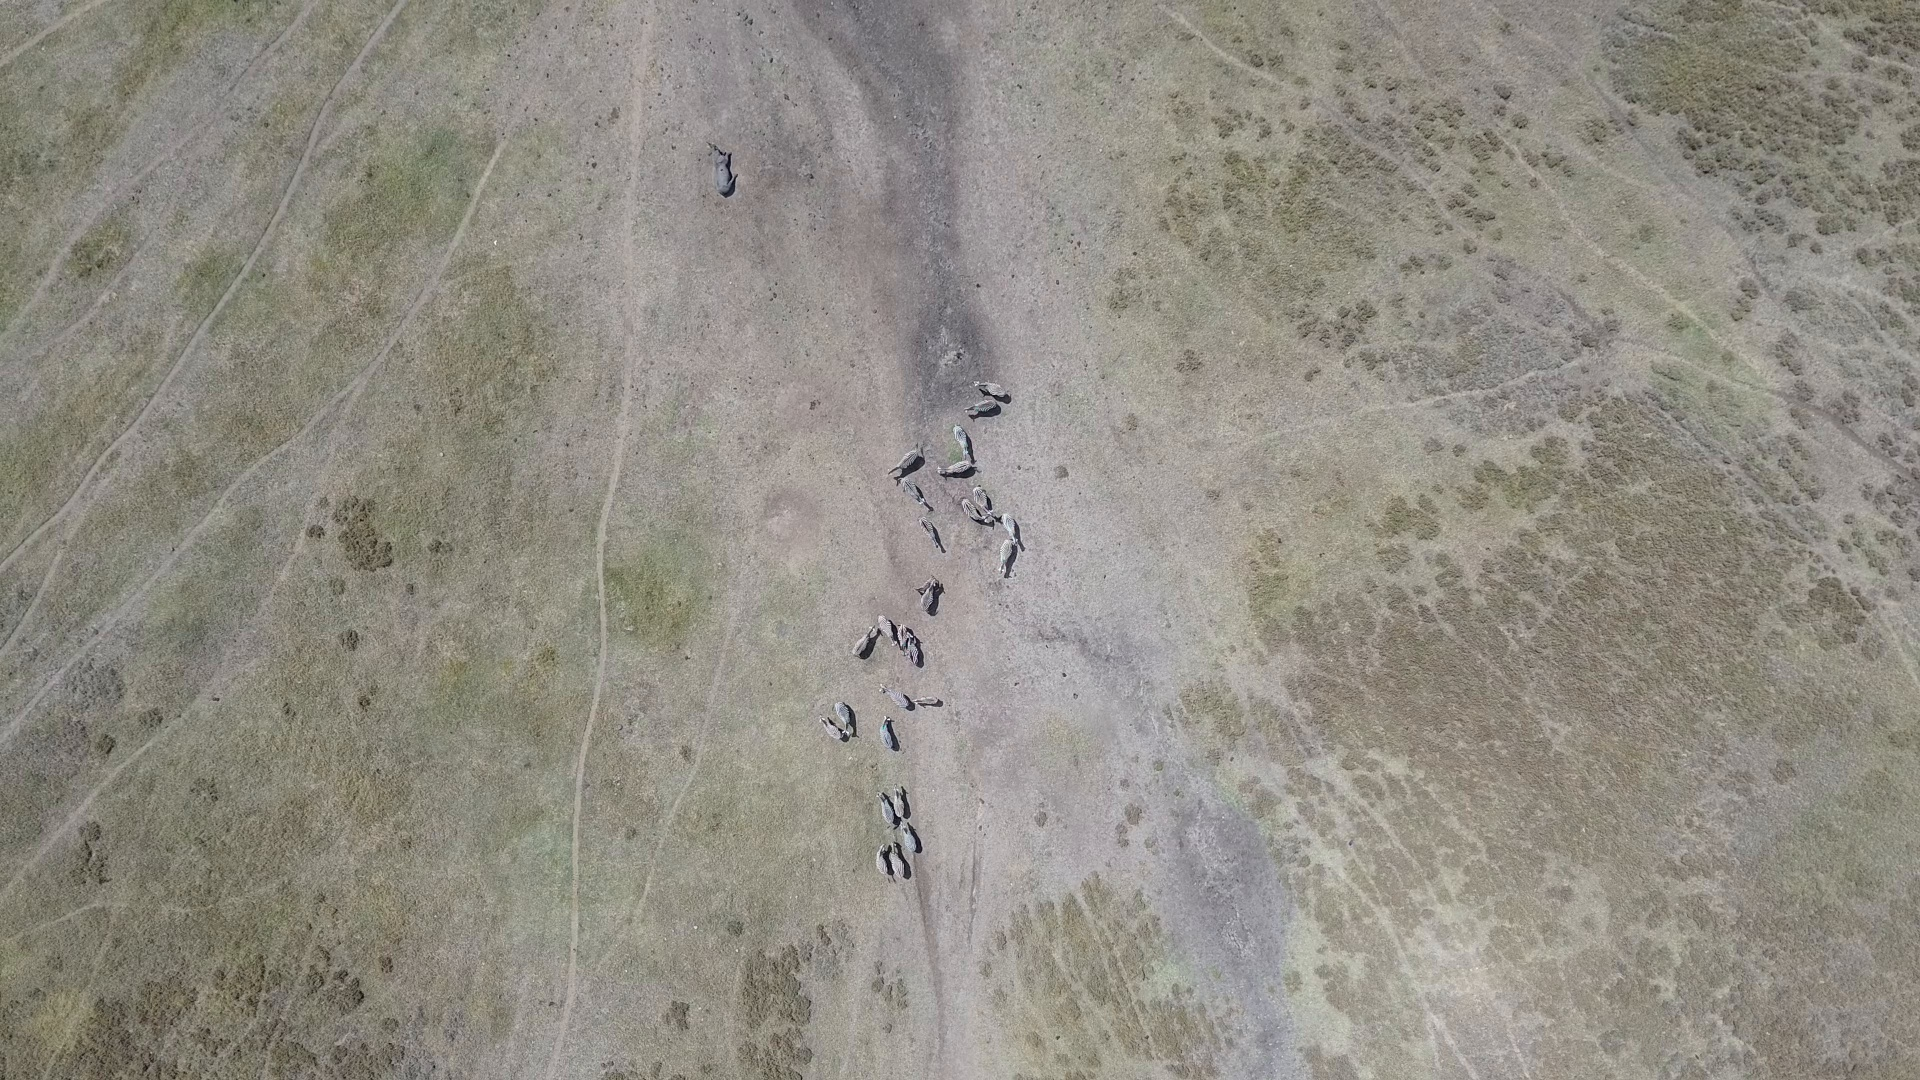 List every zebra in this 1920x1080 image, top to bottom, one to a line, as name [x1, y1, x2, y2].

zebra [978, 385, 1011, 401]
zebra [965, 401, 997, 417]
zebra [953, 424, 972, 459]
zebra [892, 448, 923, 476]
zebra [937, 461, 971, 474]
zebra [901, 476, 925, 505]
zebra [972, 485, 994, 519]
zebra [962, 499, 992, 523]
zebra [1002, 514, 1019, 546]
zebra [921, 518, 943, 550]
zebra [997, 540, 1012, 572]
zebra [913, 576, 933, 593]
zebra [919, 579, 938, 611]
zebra [878, 617, 899, 646]
zebra [898, 624, 906, 647]
zebra [854, 626, 877, 656]
zebra [905, 633, 923, 666]
zebra [878, 684, 914, 711]
zebra [913, 695, 939, 706]
zebra [832, 700, 855, 732]
zebra [879, 716, 899, 754]
zebra [820, 719, 848, 744]
zebra [895, 788, 911, 819]
zebra [880, 794, 899, 826]
zebra [901, 823, 921, 855]
zebra [889, 843, 907, 877]
zebra [876, 846, 894, 880]